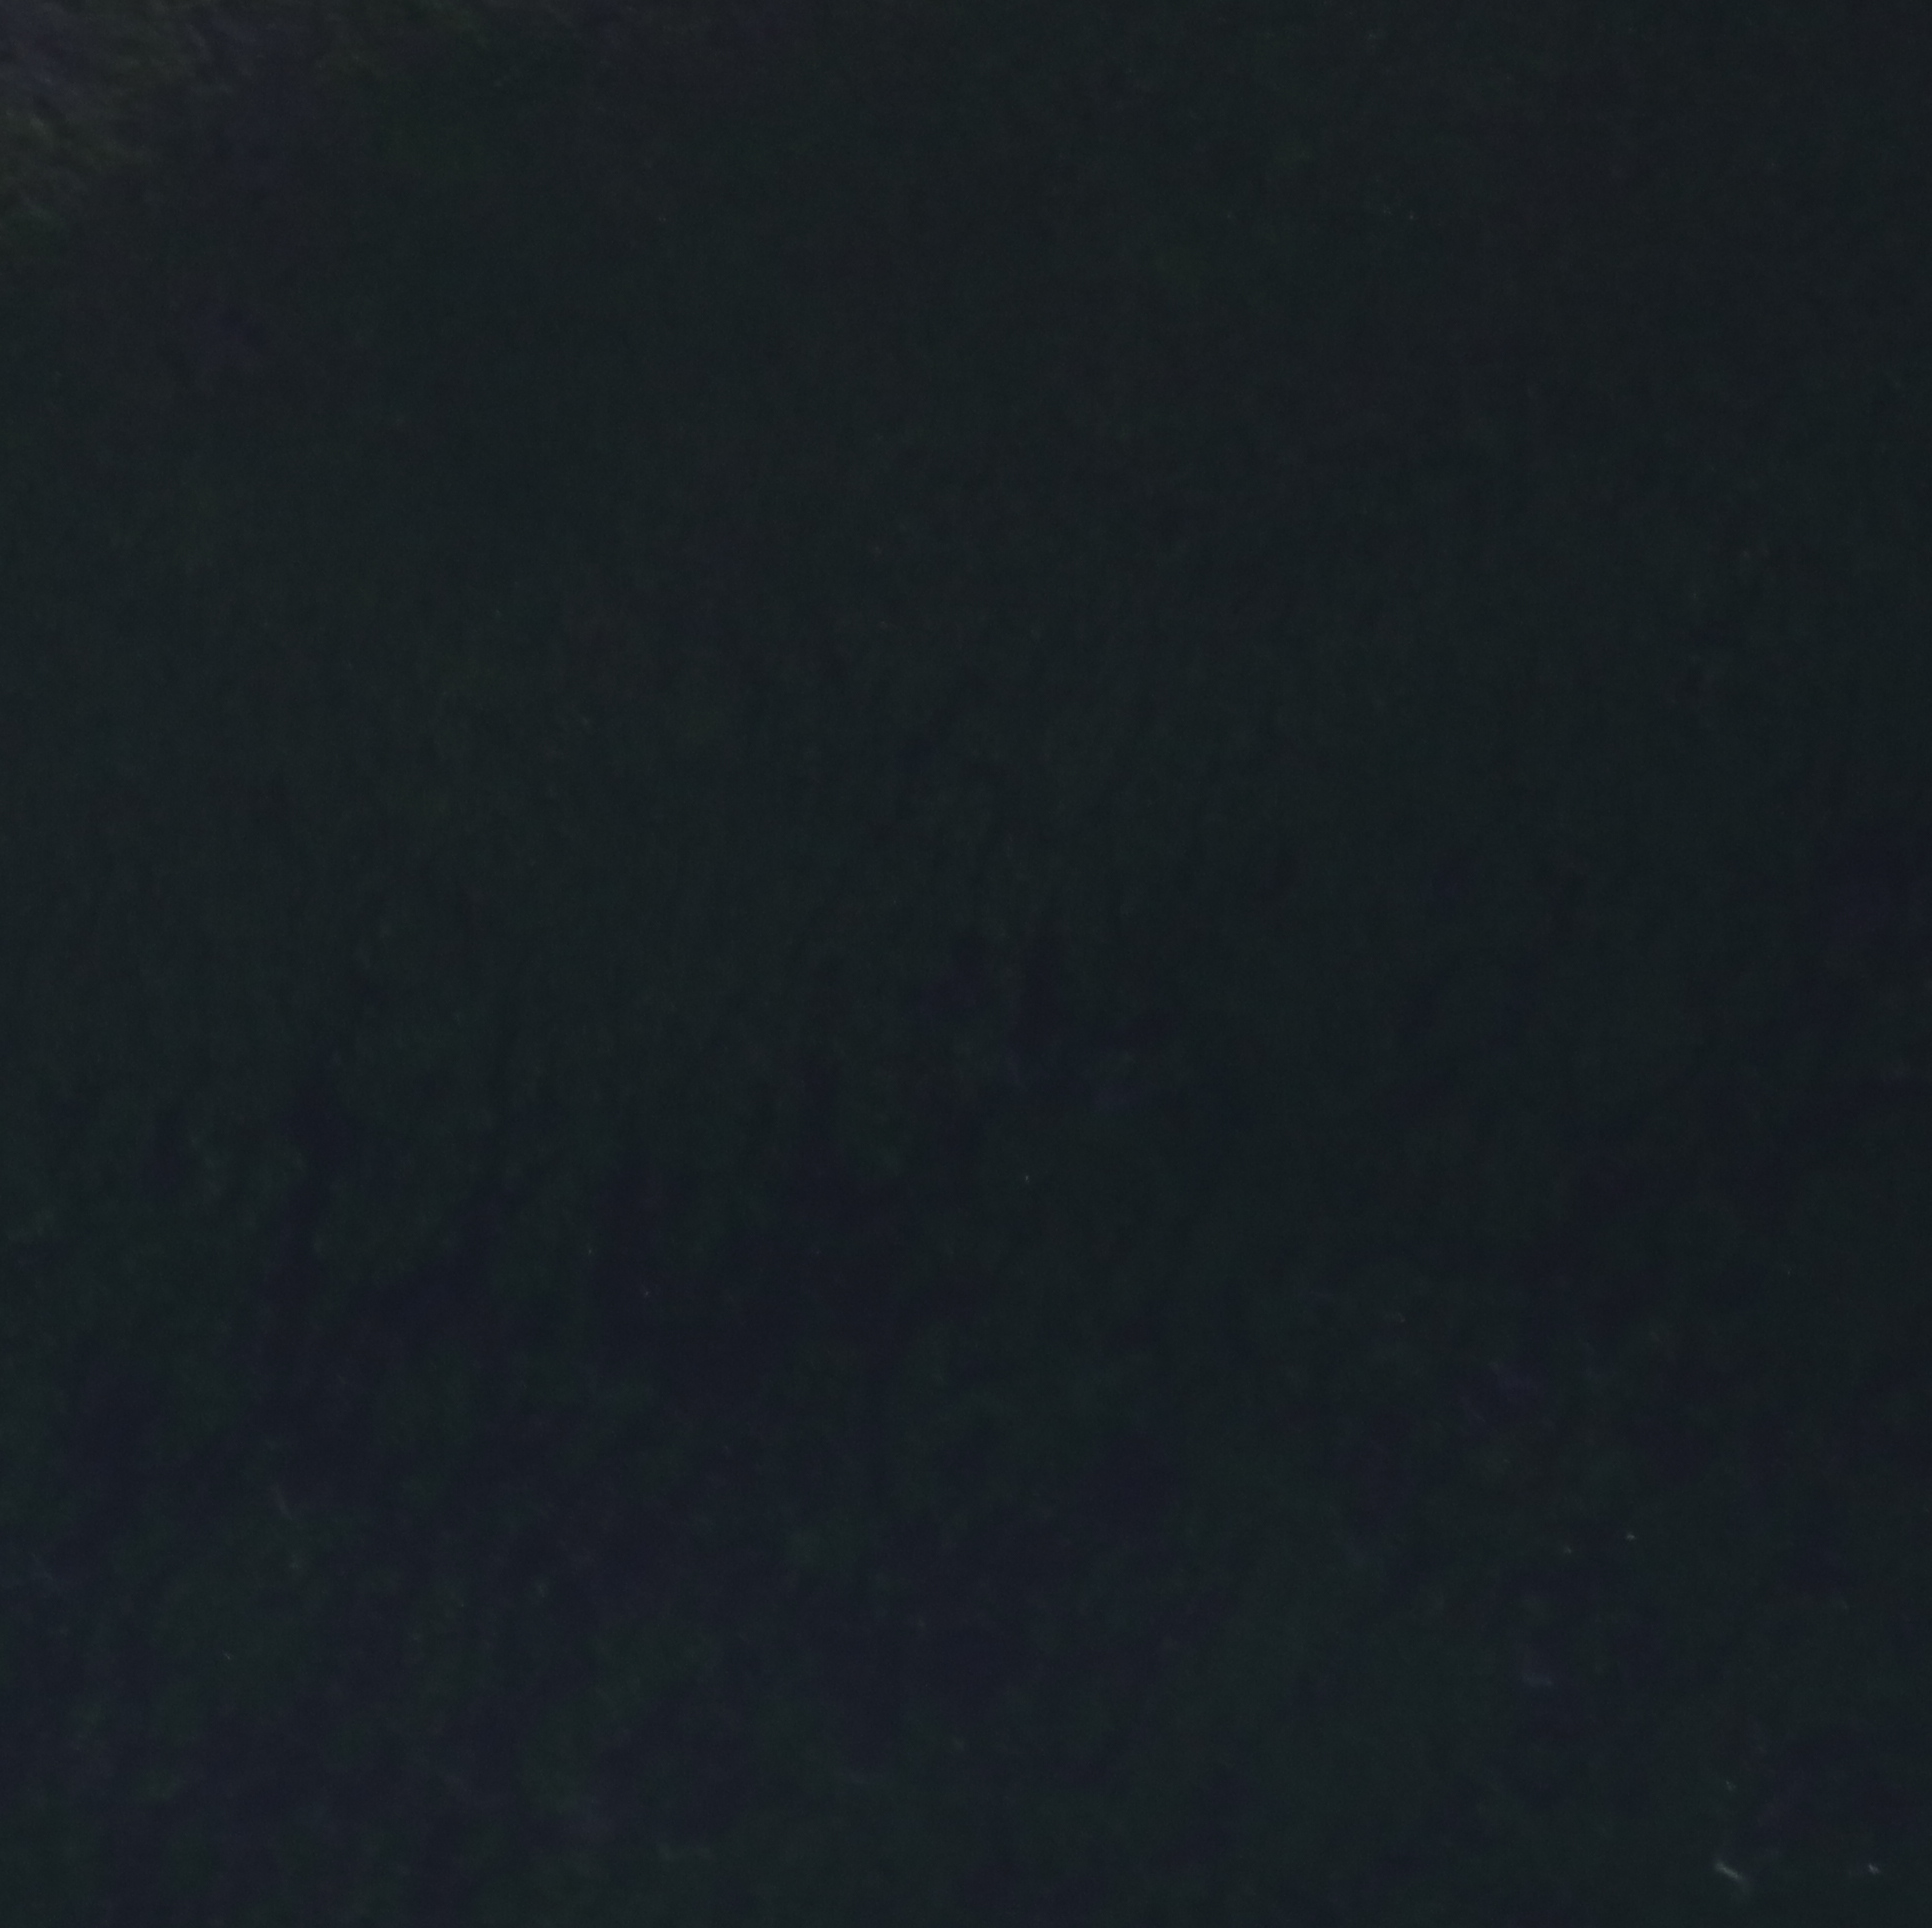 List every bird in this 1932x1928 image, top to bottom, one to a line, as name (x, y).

None